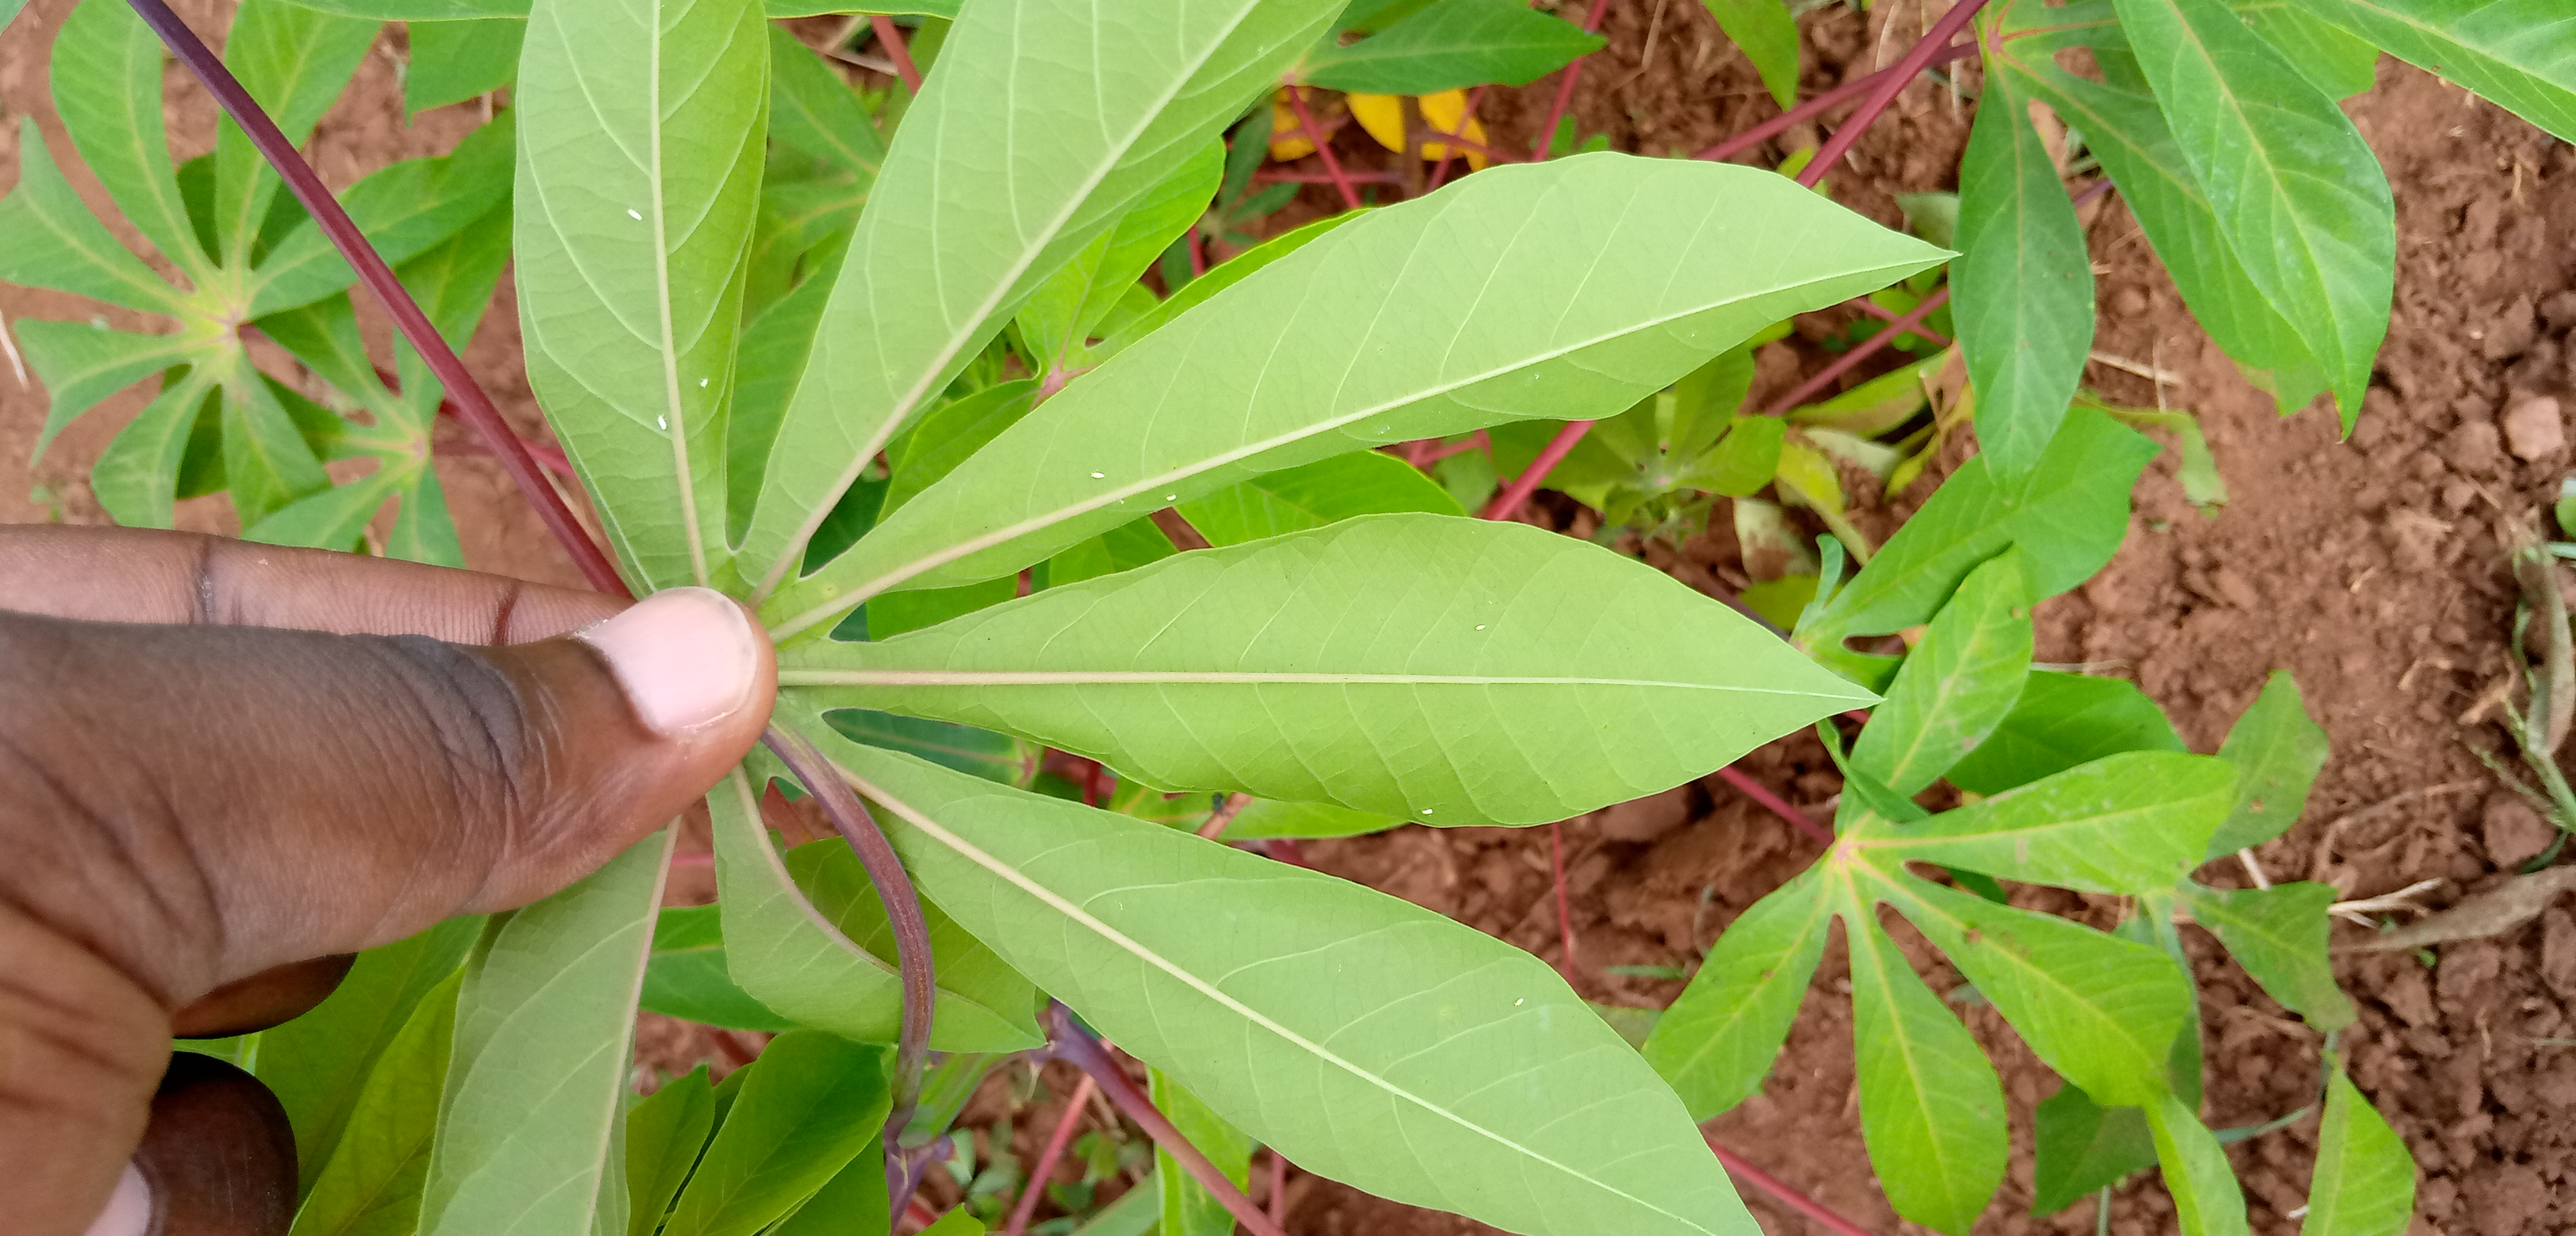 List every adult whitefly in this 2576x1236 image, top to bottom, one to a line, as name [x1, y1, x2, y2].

whitefly [612, 198, 651, 230]
whitefly [687, 363, 712, 402]
whitefly [642, 402, 674, 444]
whitefly [1078, 460, 1112, 496]
whitefly [1150, 477, 1187, 516]
whitefly [1464, 612, 1503, 646]
whitefly [1415, 799, 1444, 829]
whitefly [1513, 983, 1539, 1018]